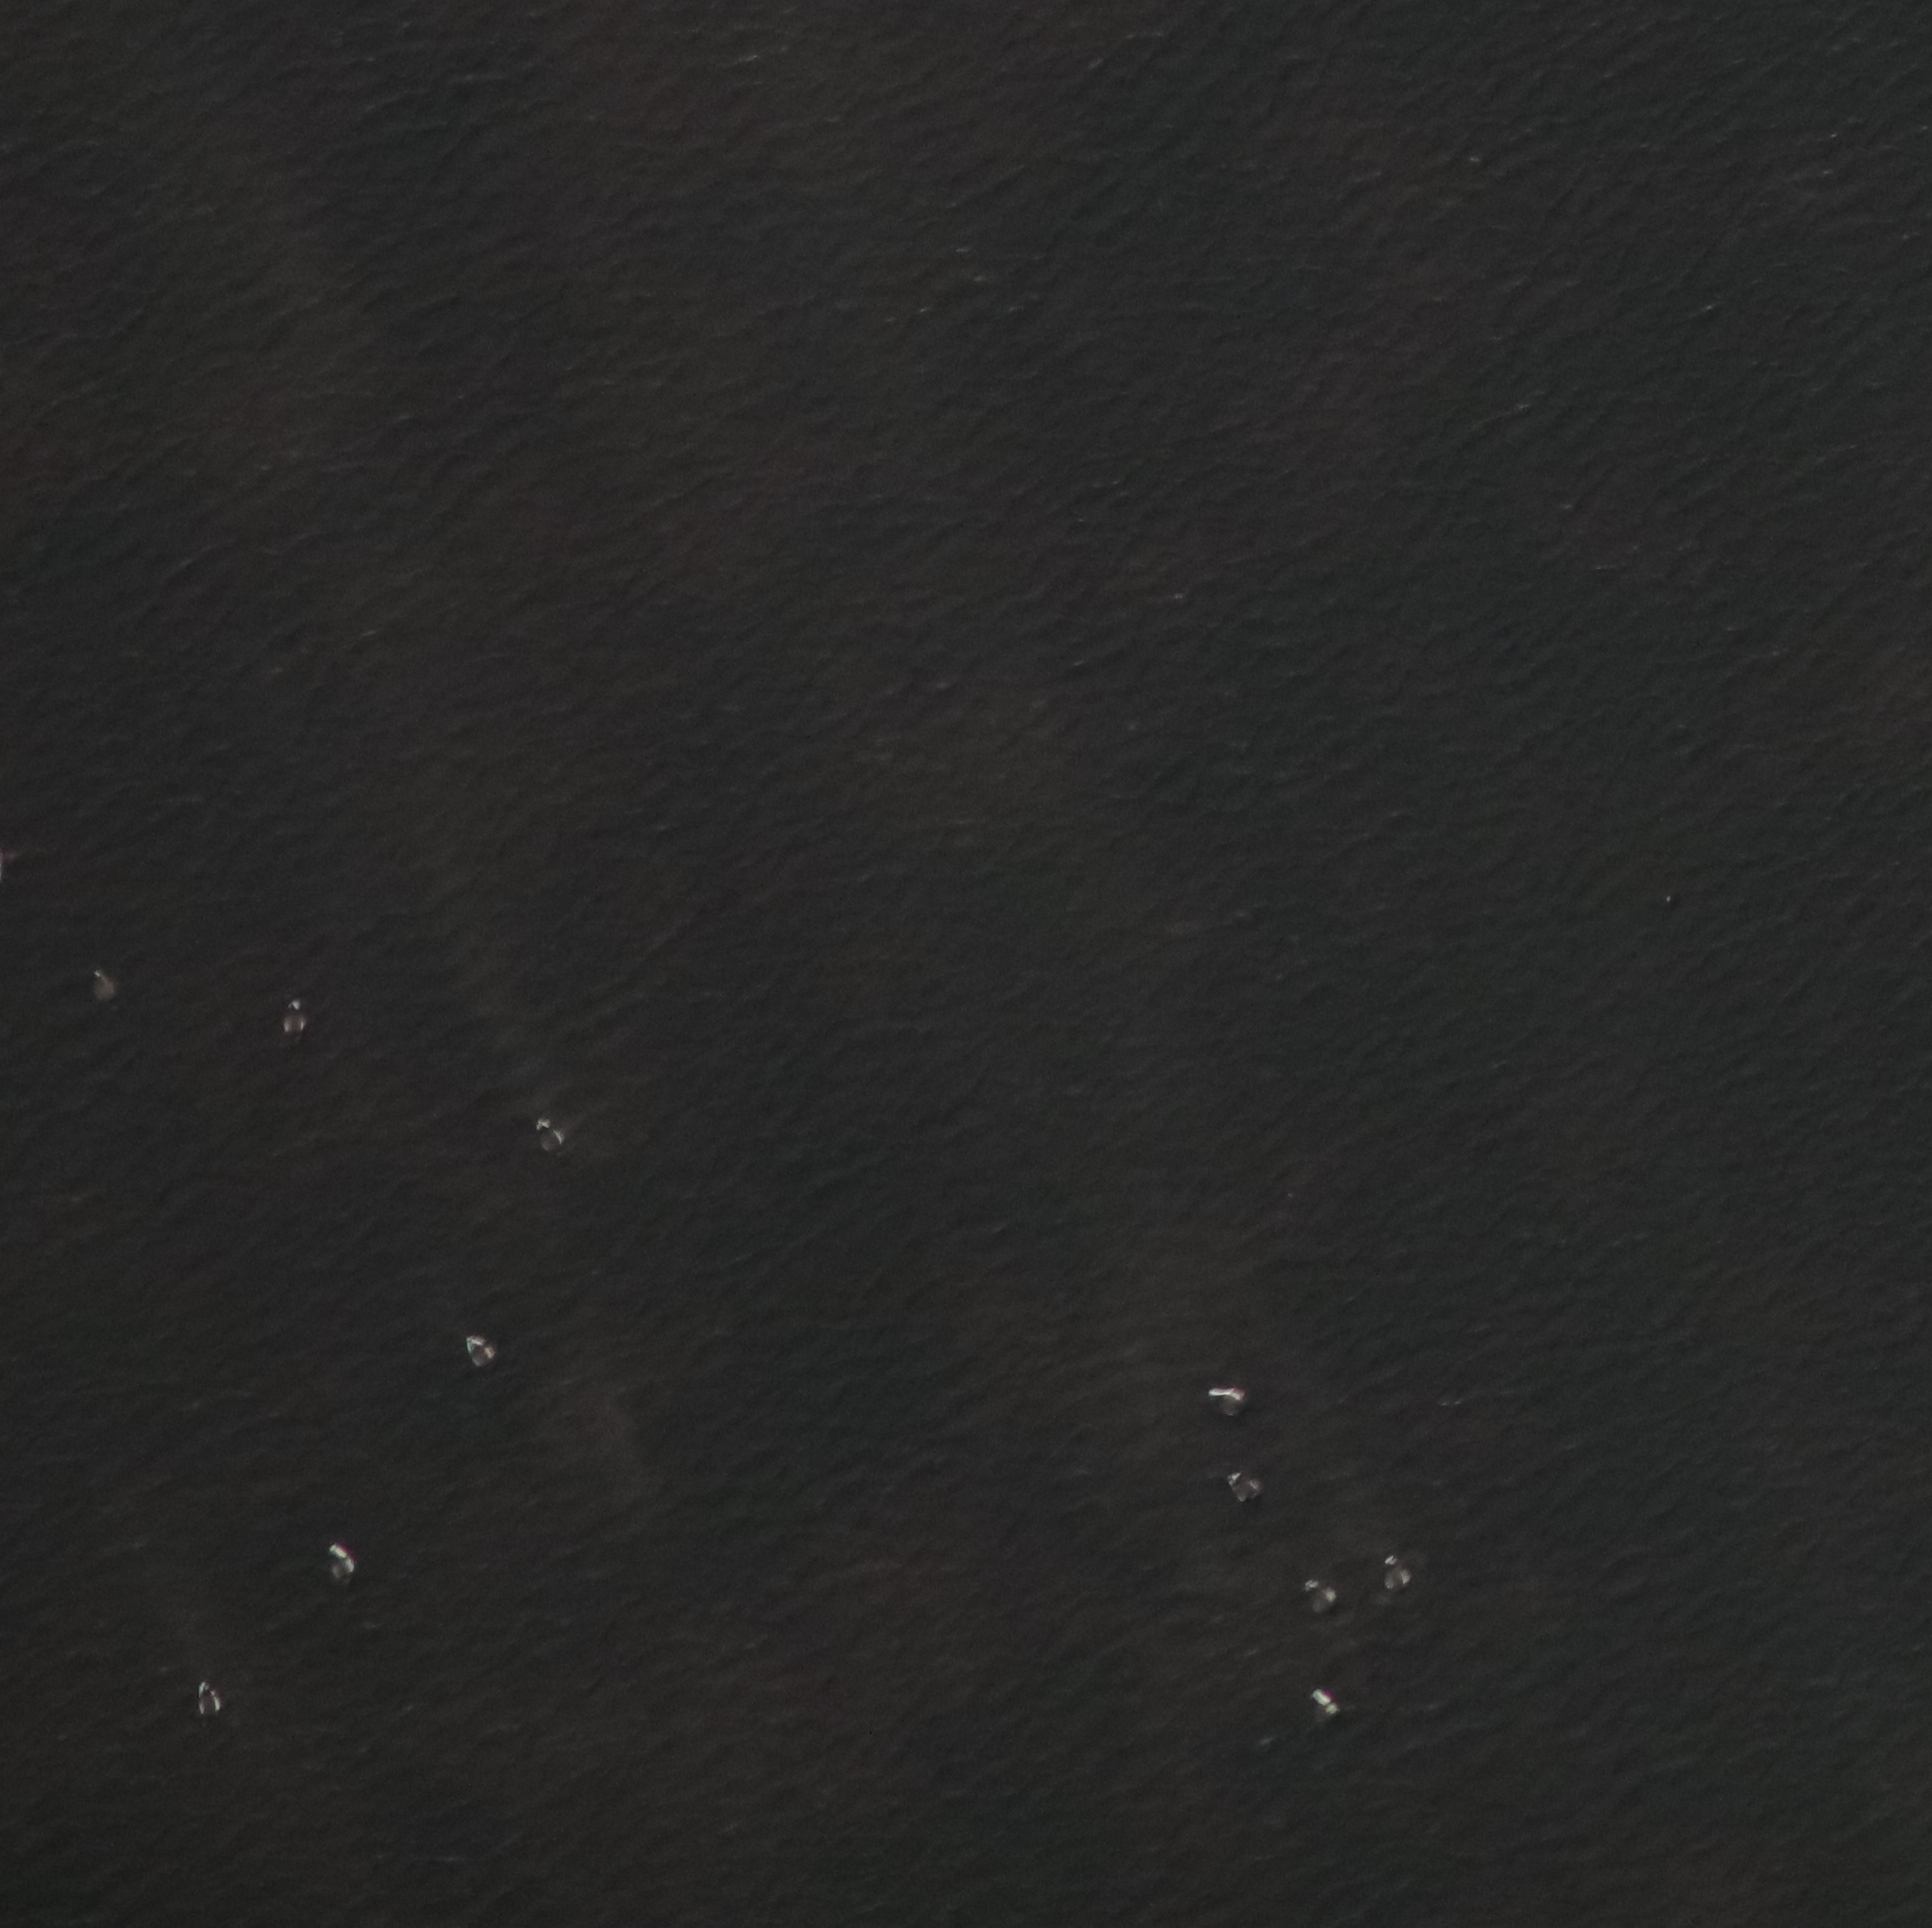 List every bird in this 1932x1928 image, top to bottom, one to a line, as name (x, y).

brant (104, 991)
brant (292, 1020)
brant (551, 1136)
brant (480, 1353)
brant (1225, 1403)
brant (1245, 1489)
brant (341, 1566)
brant (1396, 1576)
brant (1322, 1598)
brant (210, 1702)
brant (1323, 1711)